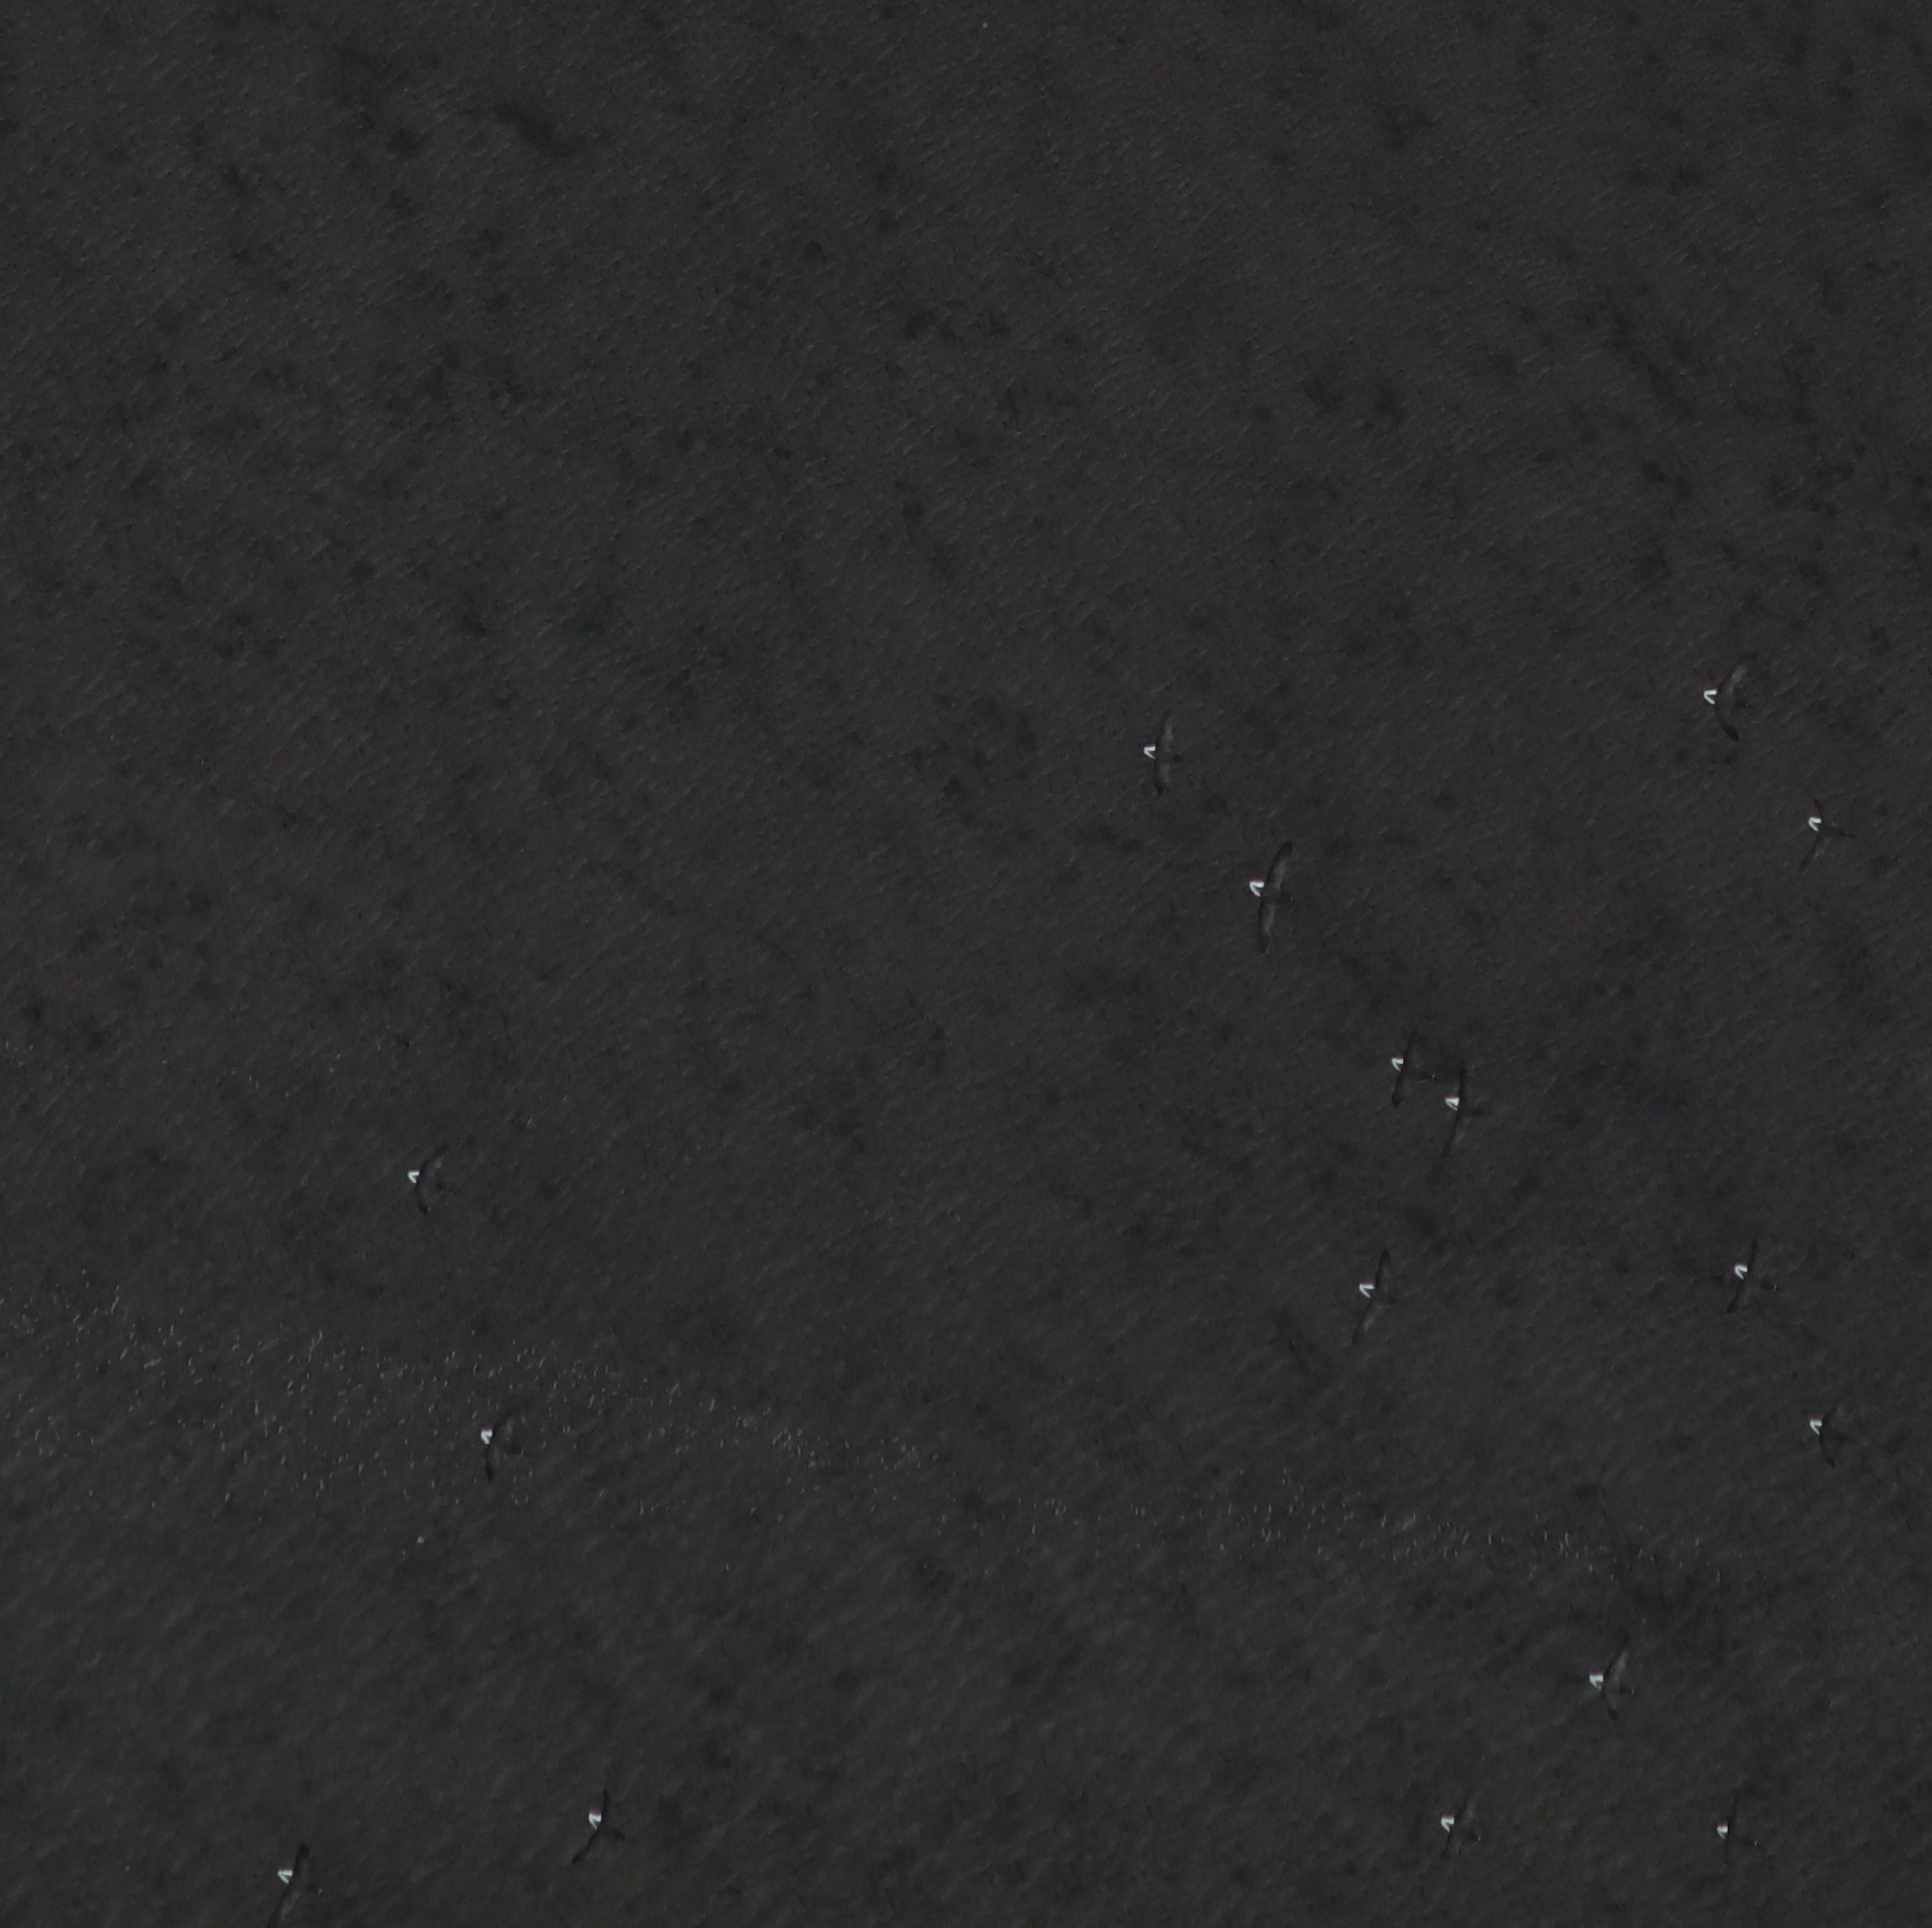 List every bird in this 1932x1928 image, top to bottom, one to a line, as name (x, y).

brant (1720, 696)
brant (1158, 748)
brant (1820, 828)
brant (1270, 884)
brant (1403, 1066)
brant (1455, 1097)
brant (422, 1181)
brant (1753, 1278)
brant (1374, 1289)
brant (1820, 1431)
brant (498, 1441)
brant (1606, 1679)
brant (597, 1823)
brant (1455, 1826)
brant (1730, 1834)
brant (293, 1877)